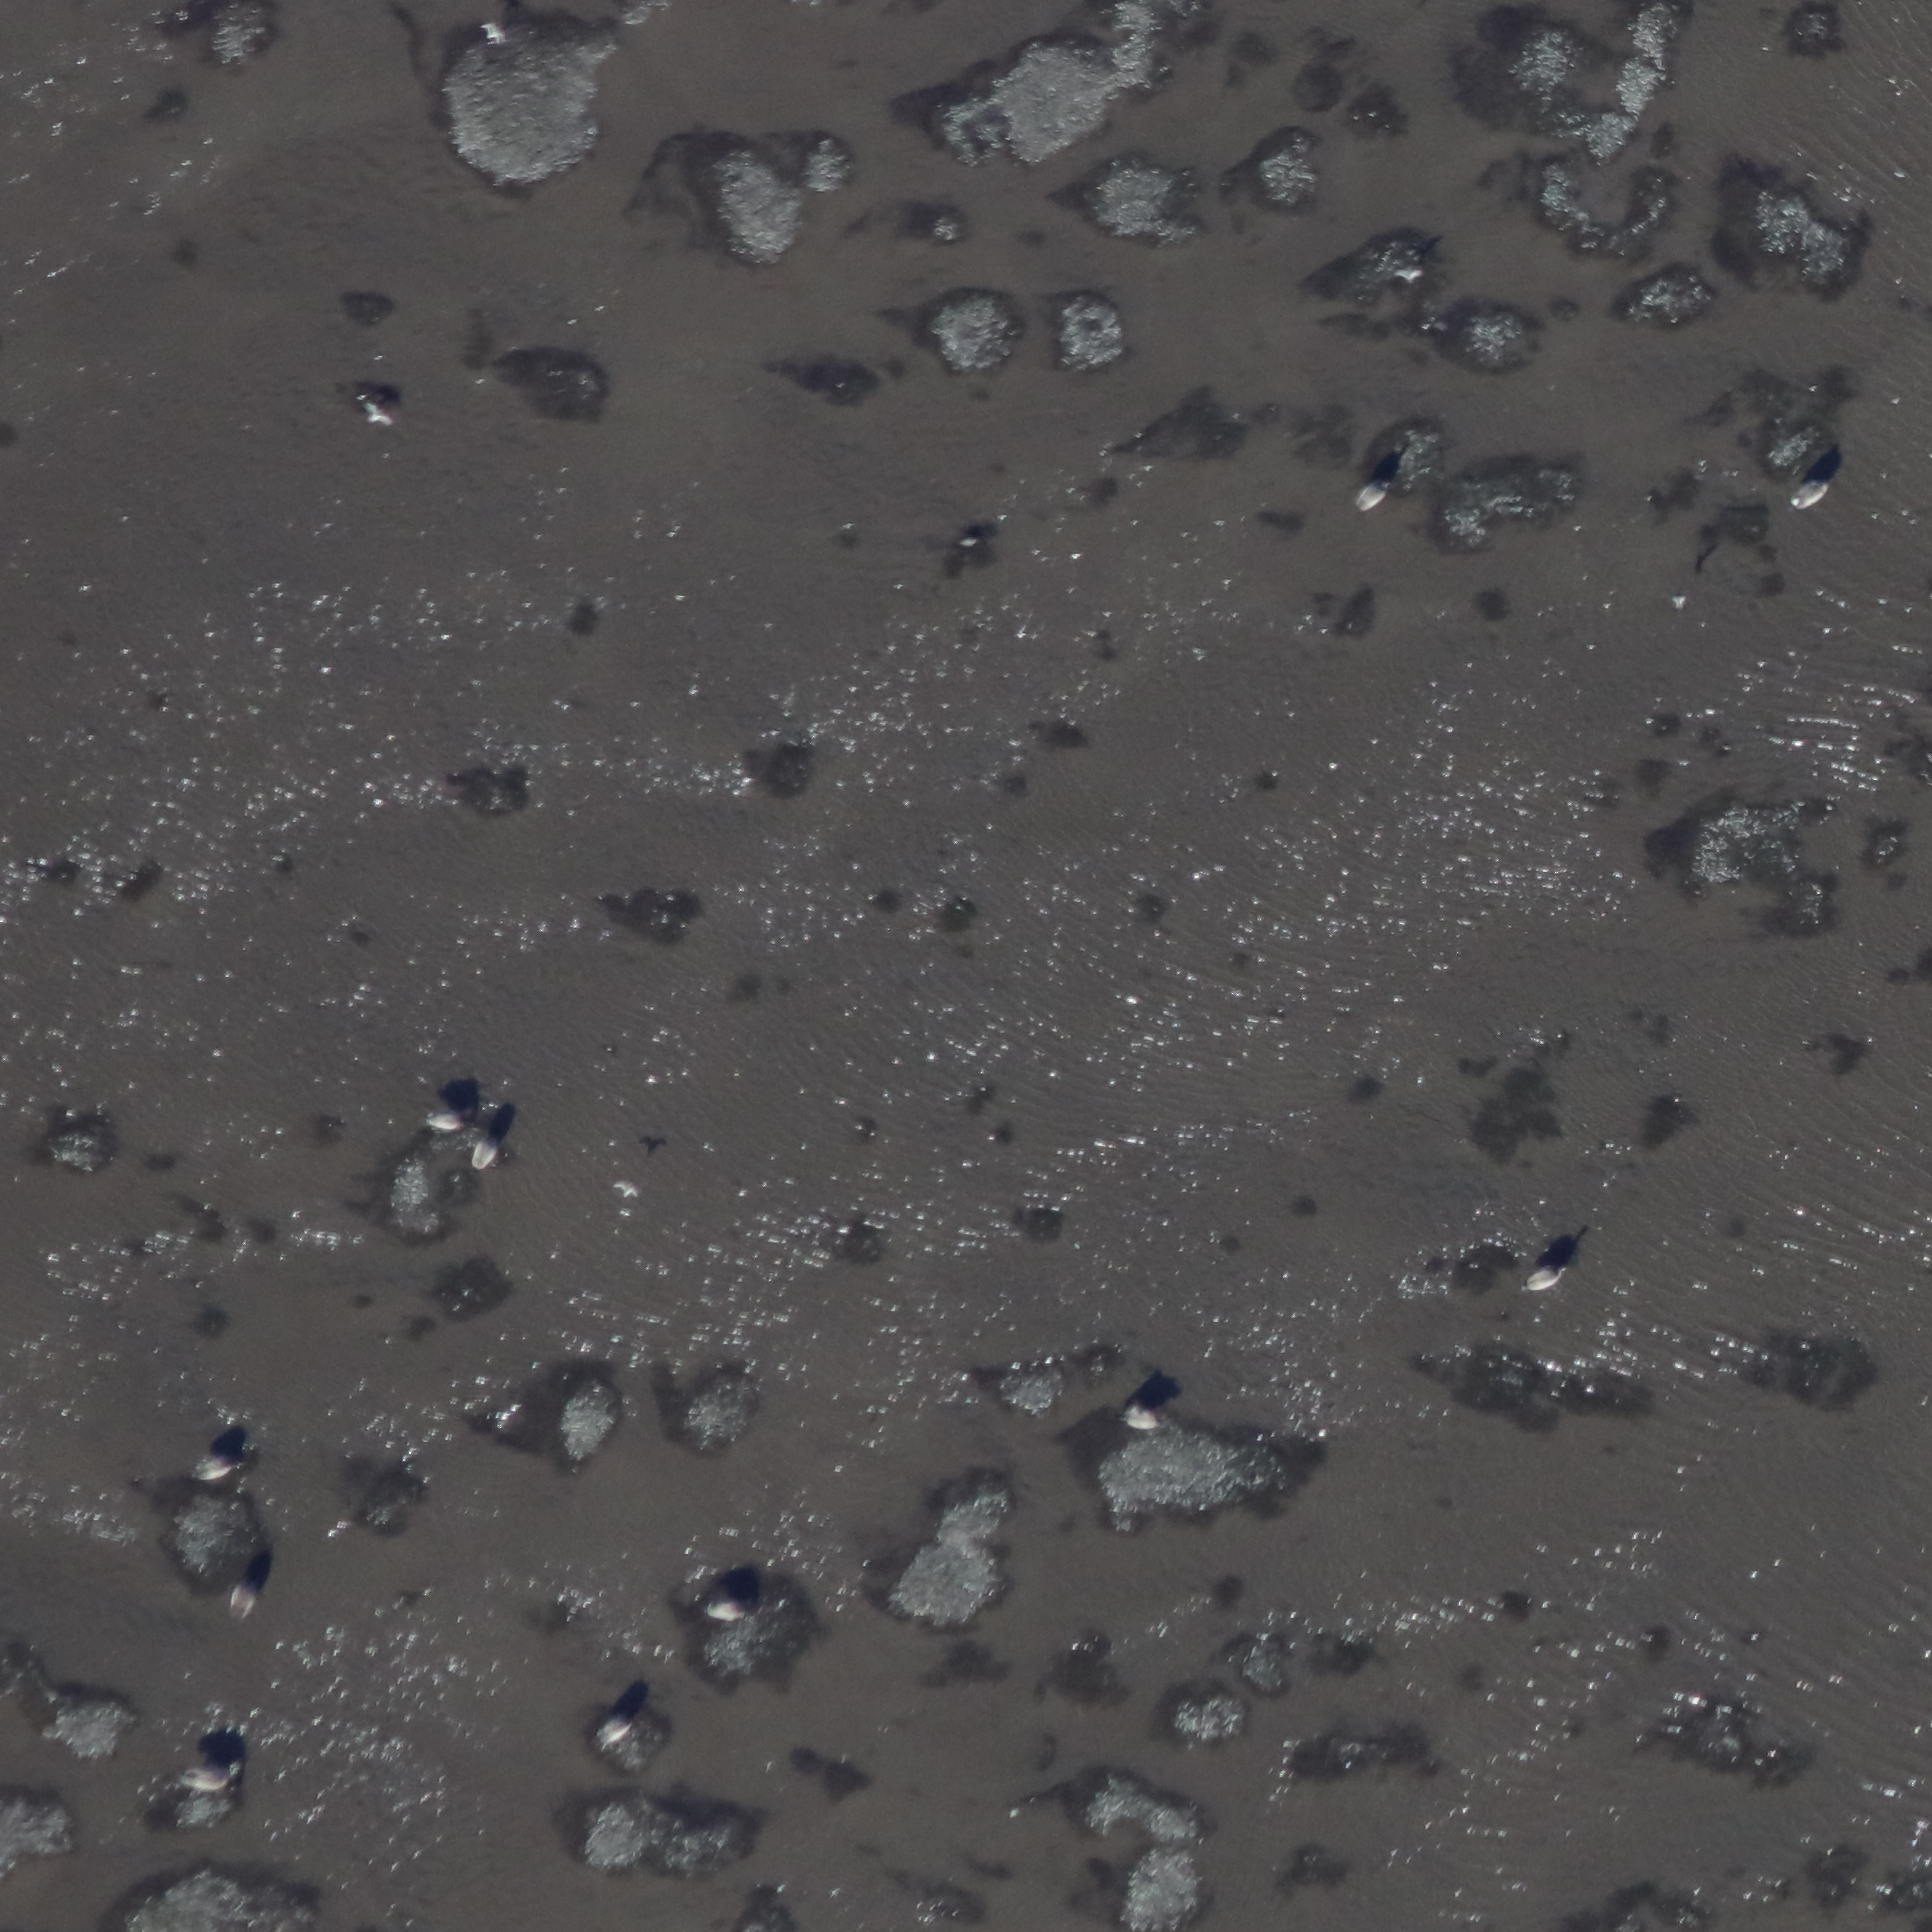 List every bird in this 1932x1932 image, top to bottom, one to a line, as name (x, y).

other bird (493, 29)
other bird (1404, 272)
other bird (377, 415)
Canada goose (1814, 492)
Canada goose (1373, 496)
other bird (970, 540)
Canada goose (447, 1120)
Canada goose (485, 1153)
other bird (625, 1185)
Canada goose (1542, 1277)
Canada goose (1138, 1417)
Canada goose (216, 1466)
Canada goose (244, 1597)
Canada goose (731, 1609)
Canada goose (617, 1732)
Canada goose (202, 1776)